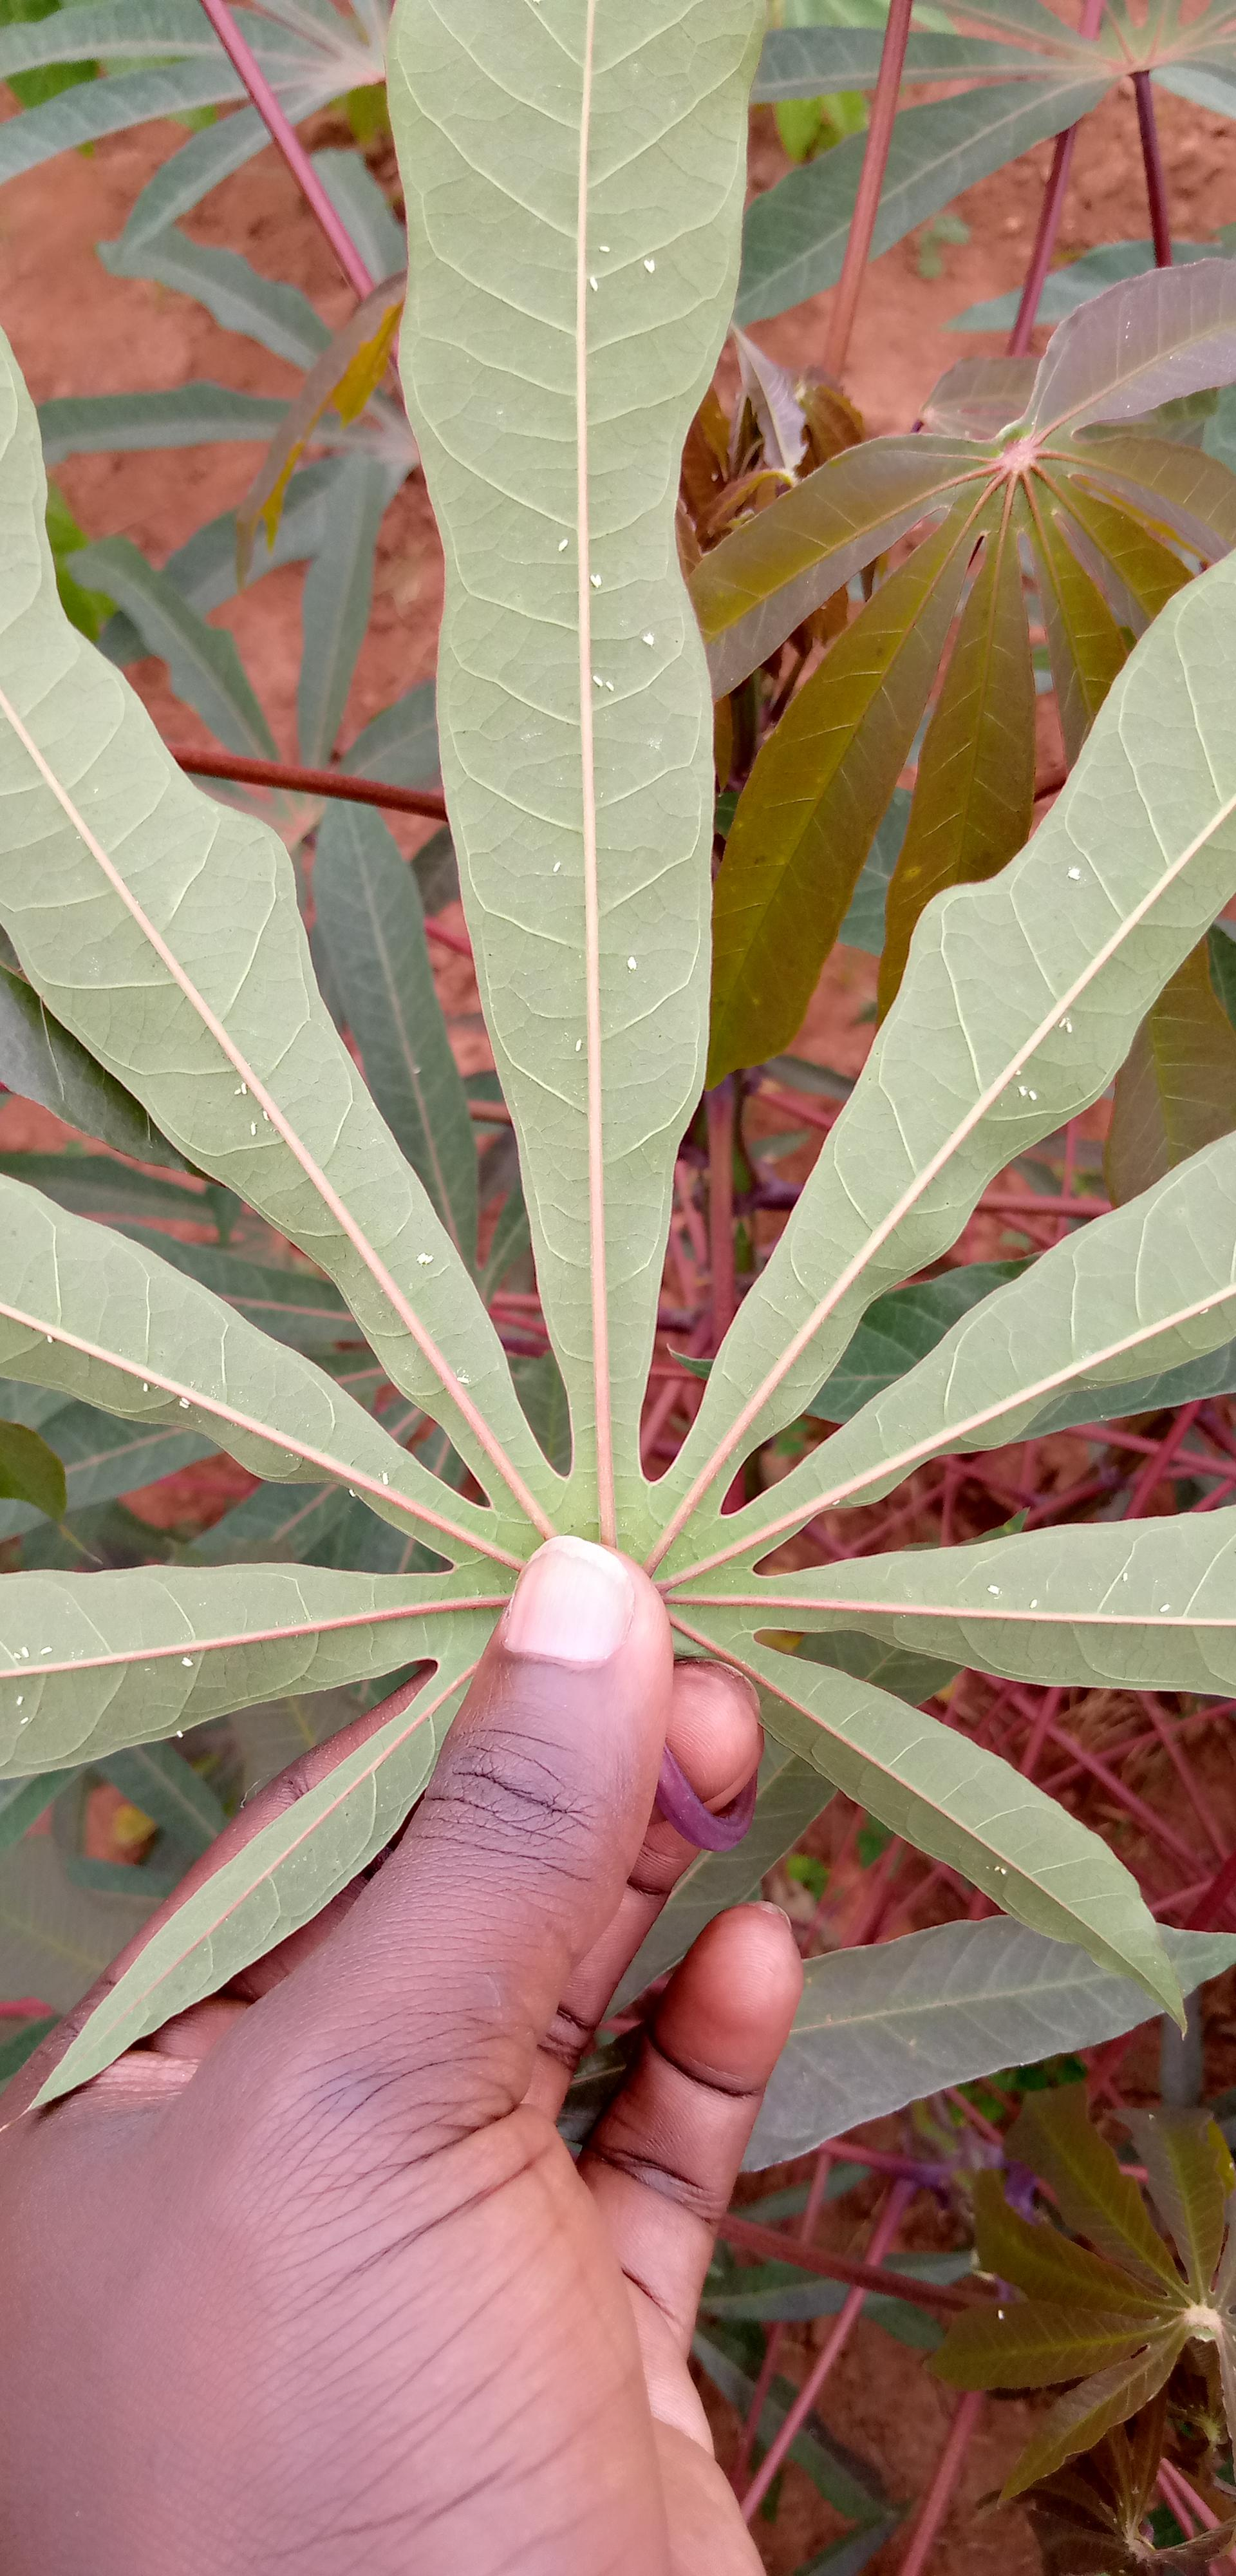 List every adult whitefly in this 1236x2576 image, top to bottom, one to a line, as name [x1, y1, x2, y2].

whitefly [596, 245, 612, 254]
whitefly [641, 255, 659, 276]
whitefly [588, 274, 601, 295]
whitefly [554, 536, 571, 554]
whitefly [594, 571, 606, 589]
whitefly [588, 573, 604, 589]
whitefly [639, 632, 657, 649]
whitefly [591, 674, 604, 688]
whitefly [604, 679, 615, 694]
whitefly [550, 858, 563, 875]
whitefly [1067, 867, 1081, 876]
whitefly [1066, 872, 1081, 882]
whitefly [629, 955, 639, 973]
whitefly [626, 959, 633, 972]
whitefly [1056, 1016, 1068, 1030]
whitefly [1065, 1021, 1076, 1036]
whitefly [573, 1036, 583, 1054]
whitefly [239, 1081, 250, 1097]
whitefly [1017, 1083, 1027, 1098]
whitefly [232, 1086, 243, 1097]
whitefly [1027, 1088, 1038, 1103]
whitefly [261, 1109, 270, 1123]
whitefly [248, 1121, 259, 1137]
whitefly [415, 1251, 426, 1262]
whitefly [418, 1253, 429, 1265]
whitefly [425, 1254, 435, 1265]
whitefly [44, 1333, 55, 1347]
whitefly [453, 1375, 471, 1386]
whitefly [140, 1380, 151, 1394]
whitefly [179, 1396, 192, 1406]
whitefly [177, 1400, 189, 1410]
whitefly [380, 1469, 392, 1488]
whitefly [346, 1487, 359, 1500]
whitefly [1121, 1570, 1130, 1584]
whitefly [988, 1584, 1001, 1591]
whitefly [986, 1587, 999, 1596]
whitefly [1029, 1597, 1039, 1611]
whitefly [1159, 1602, 1172, 1615]
whitefly [38, 1644, 54, 1656]
whitefly [20, 1645, 32, 1660]
whitefly [12, 1651, 22, 1662]
whitefly [181, 1651, 194, 1676]
whitefly [179, 1654, 200, 1674]
whitefly [15, 1695, 26, 1707]
whitefly [18, 1715, 32, 1727]
whitefly [174, 1728, 185, 1740]
whitefly [1000, 1866, 1008, 1877]